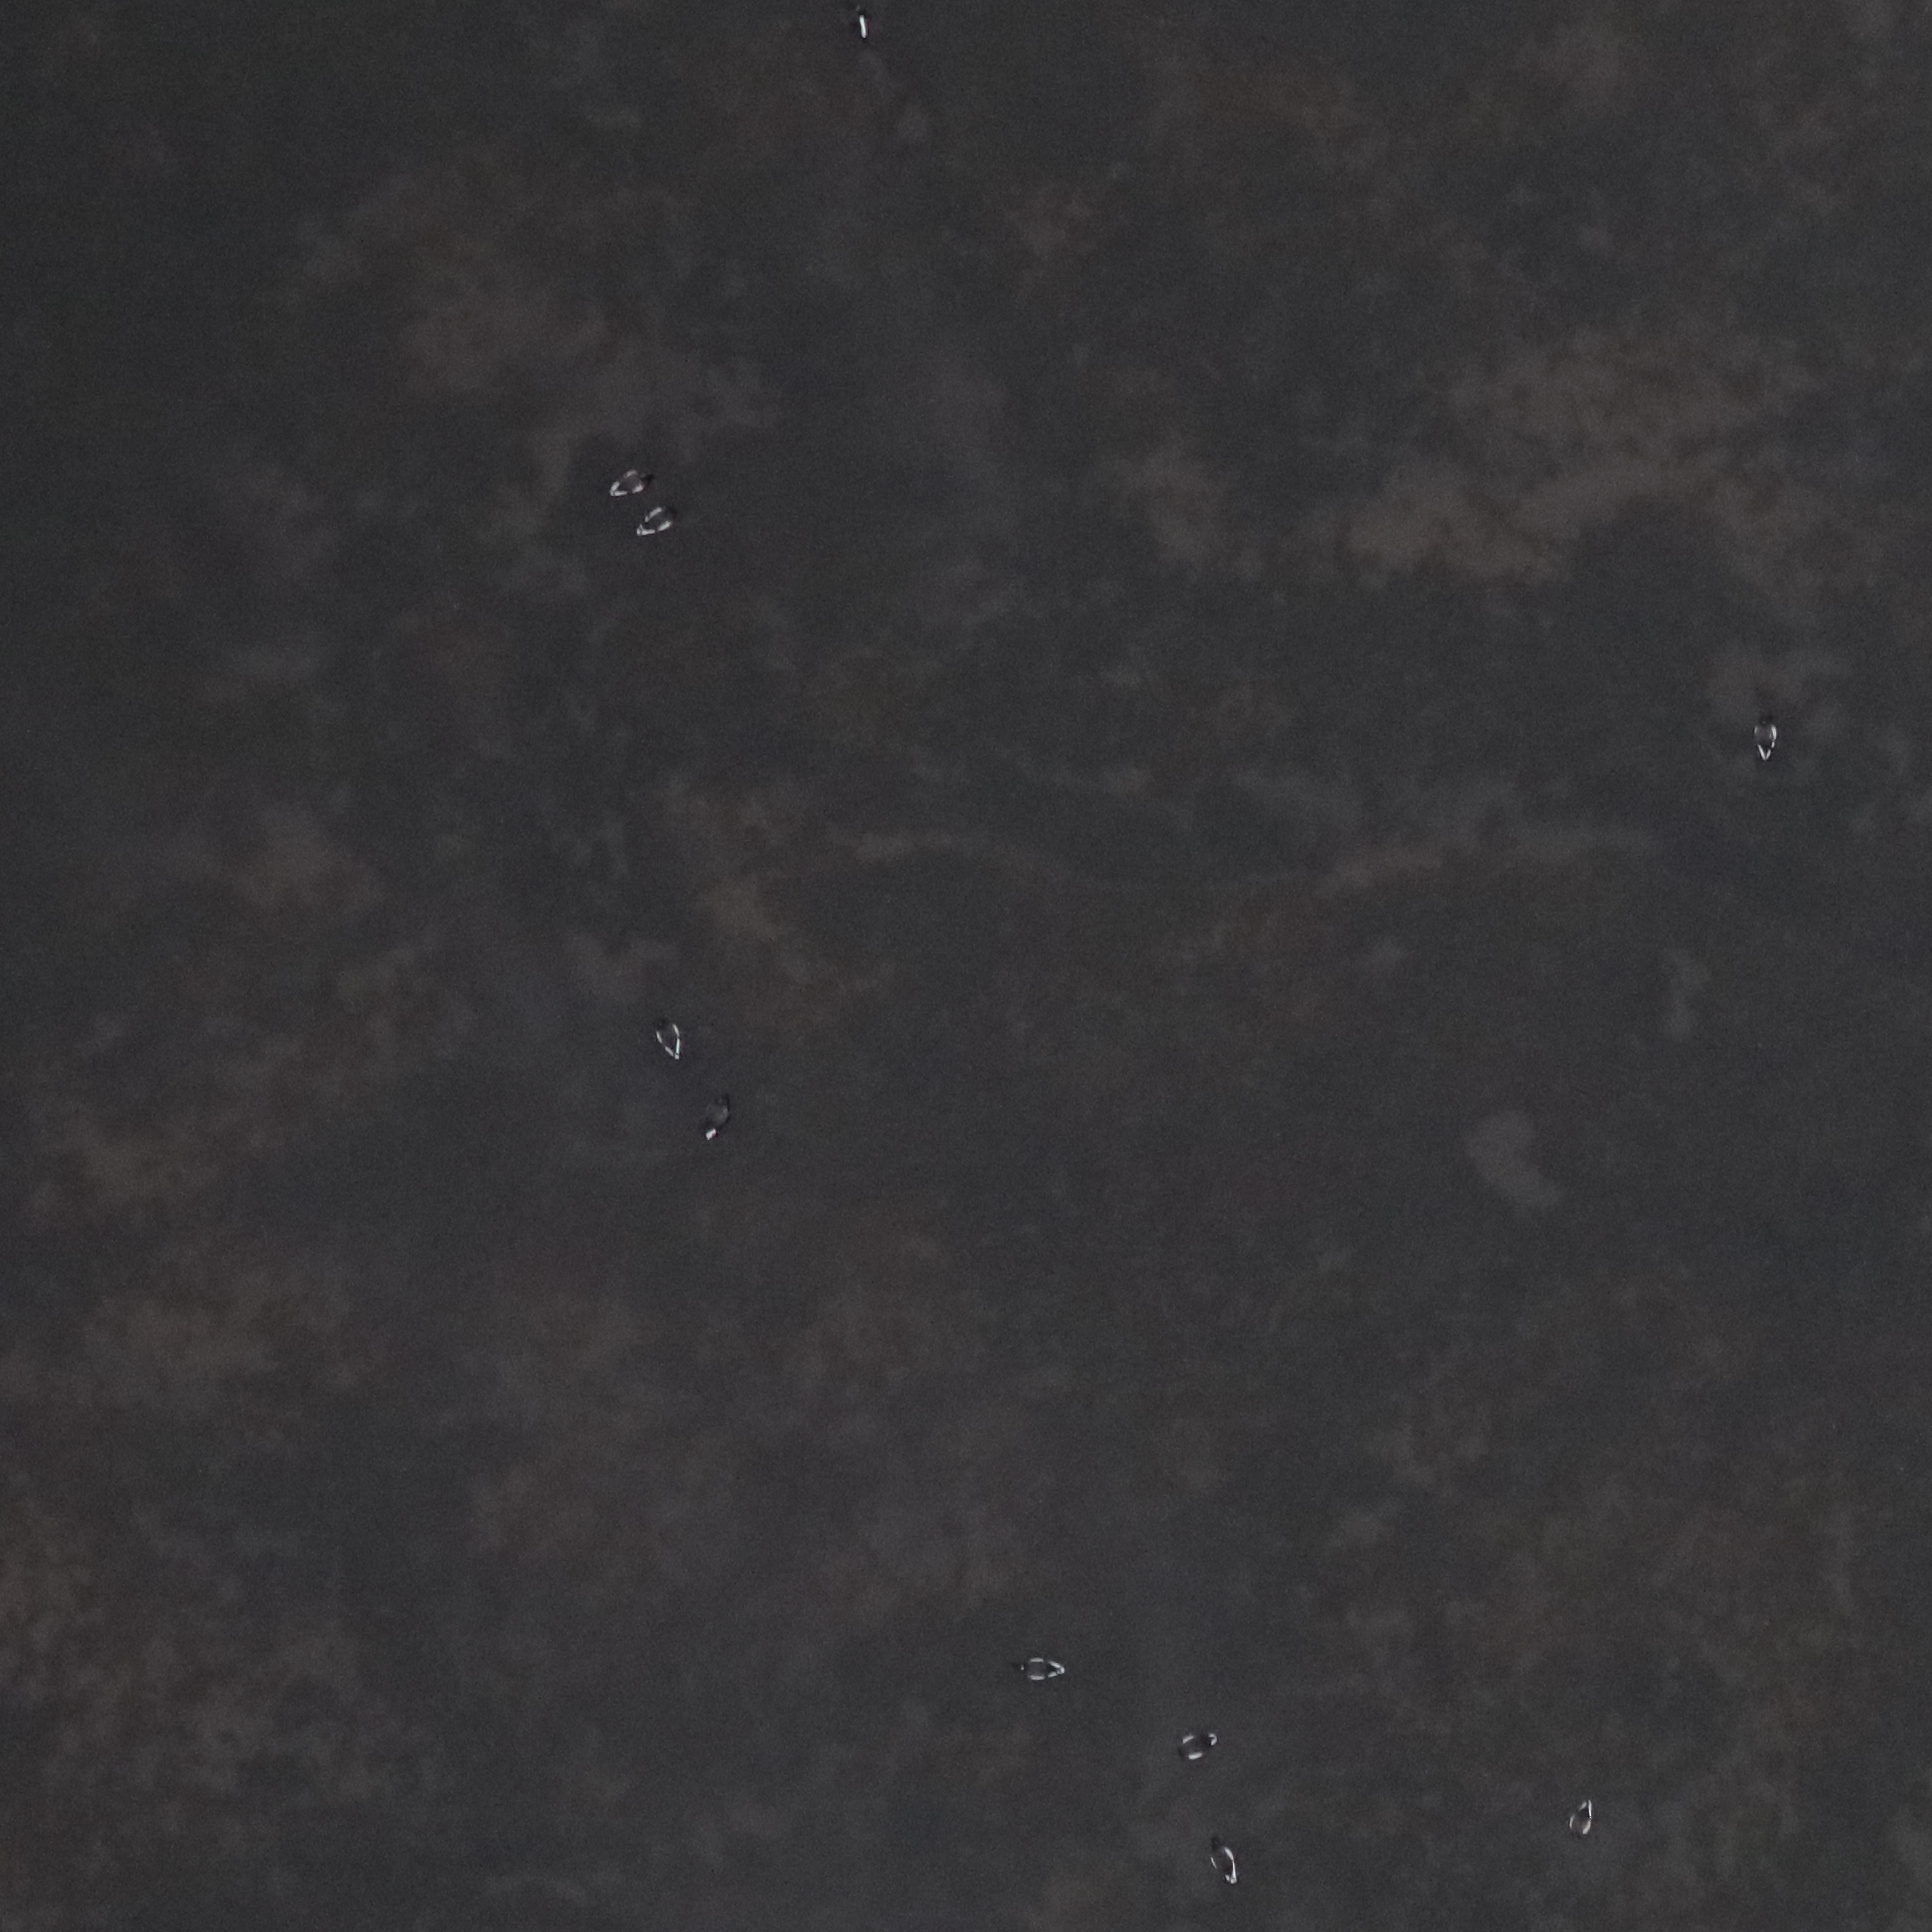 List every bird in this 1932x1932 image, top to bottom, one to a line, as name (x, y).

brant (858, 17)
brant (630, 482)
brant (656, 518)
brant (1765, 737)
brant (669, 1038)
brant (717, 1121)
brant (1038, 1670)
brant (1195, 1746)
brant (1583, 1821)
brant (1225, 1862)